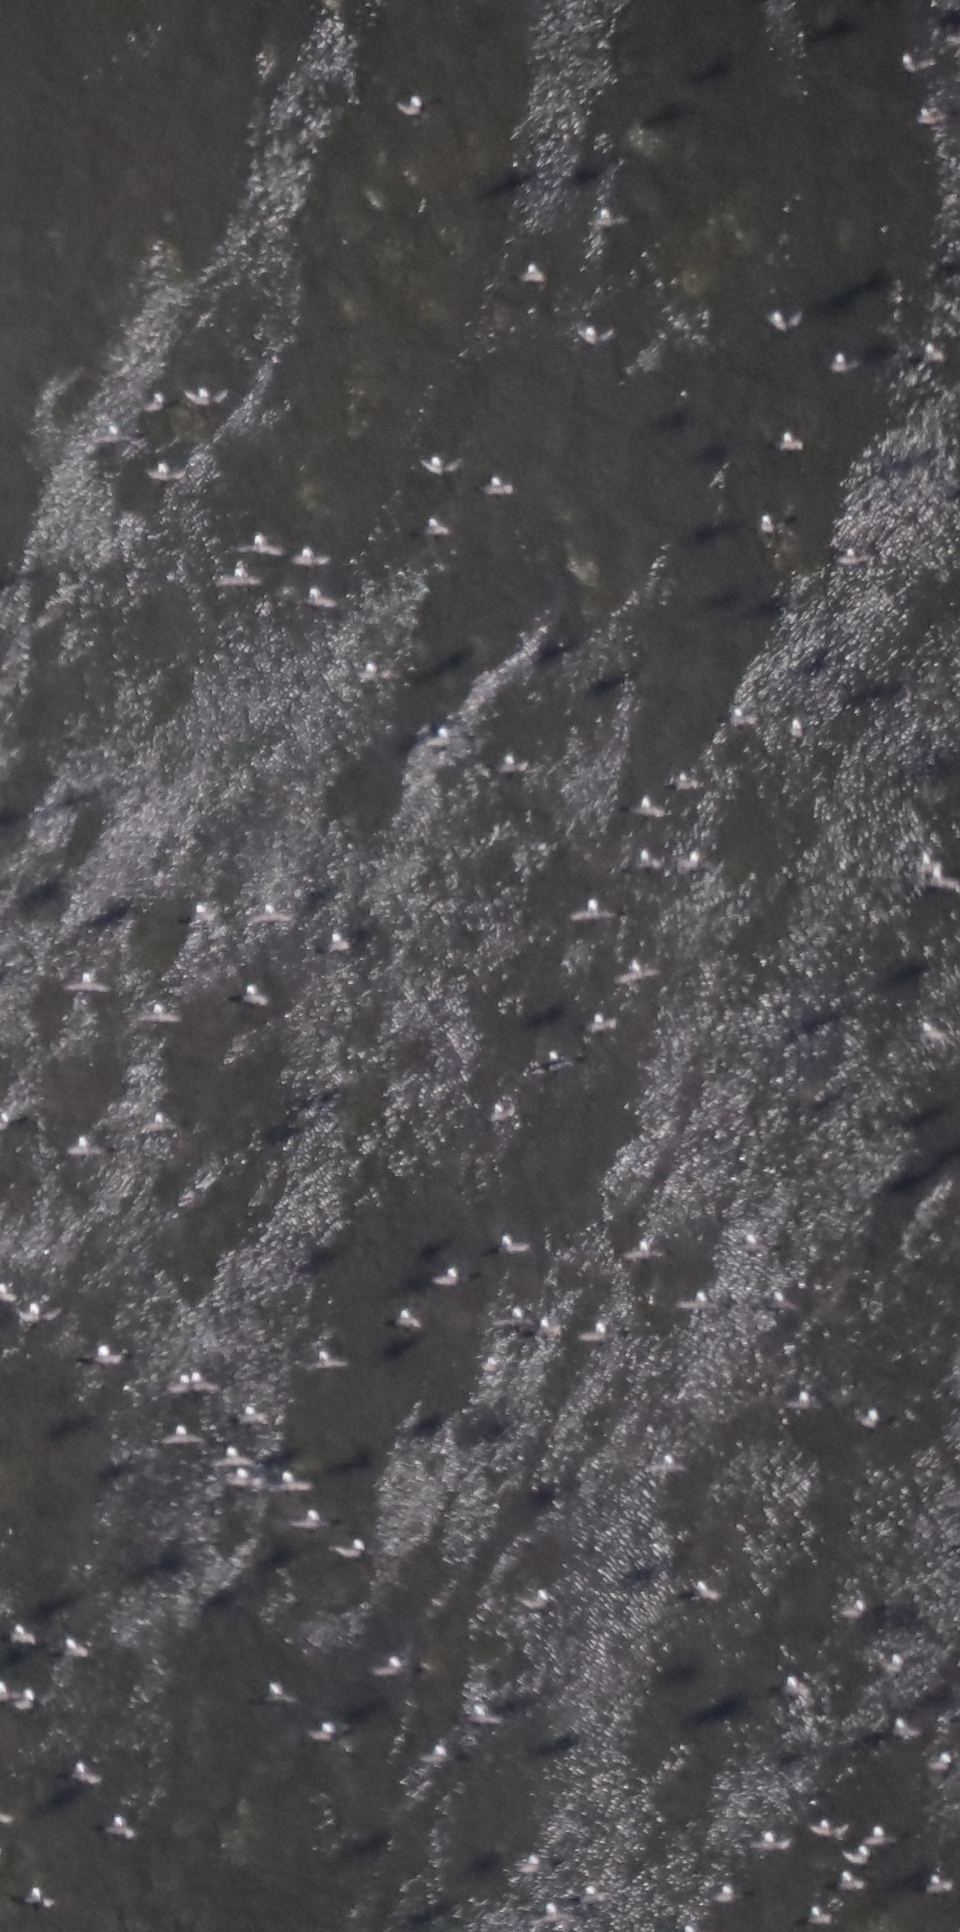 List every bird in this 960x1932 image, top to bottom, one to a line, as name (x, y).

brant (916, 59)
brant (416, 111)
brant (929, 115)
brant (612, 224)
brant (532, 274)
brant (790, 316)
brant (598, 336)
brant (845, 362)
brant (931, 362)
brant (215, 395)
brant (157, 413)
brant (115, 439)
brant (790, 443)
brant (451, 468)
brant (162, 473)
brant (502, 481)
brant (441, 522)
brant (774, 526)
brant (266, 547)
brant (313, 552)
brant (854, 557)
brant (246, 572)
brant (322, 604)
brant (377, 672)
brant (741, 718)
brant (799, 729)
brant (447, 734)
brant (507, 772)
brant (677, 781)
brant (648, 804)
brant (641, 849)
brant (701, 858)
brant (927, 868)
brant (934, 884)
brant (203, 918)
brant (592, 918)
brant (267, 920)
brant (343, 942)
brant (644, 973)
brant (94, 985)
brant (261, 990)
brant (167, 1015)
brant (600, 1024)
brant (927, 1033)
brant (544, 1060)
brant (501, 1110)
brant (160, 1123)
brant (13, 1125)
brant (85, 1143)
brant (755, 1244)
brant (511, 1246)
brant (638, 1246)
brant (450, 1268)
brant (8, 1288)
brant (792, 1295)
brant (705, 1308)
brant (43, 1318)
brant (518, 1319)
brant (415, 1323)
brant (554, 1332)
brant (608, 1337)
brant (110, 1359)
brant (328, 1360)
brant (209, 1382)
brant (183, 1387)
brant (807, 1410)
brant (255, 1412)
brant (869, 1422)
brant (183, 1425)
brant (235, 1452)
brant (667, 1465)
brant (251, 1471)
brant (305, 1475)
brant (312, 1518)
brant (353, 1549)
brant (707, 1588)
brant (547, 1594)
brant (847, 1600)
brant (22, 1627)
brant (83, 1649)
brant (886, 1665)
brant (391, 1668)
brant (795, 1685)
brant (276, 1686)
brant (481, 1703)
brant (31, 1706)
brant (901, 1724)
brant (330, 1727)
brant (438, 1754)
brant (942, 1754)
brant (87, 1771)
brant (824, 1824)
brant (113, 1826)
brant (882, 1837)
brant (779, 1848)
brant (854, 1859)
brant (533, 1867)
brant (855, 1885)
brant (942, 1885)
brant (40, 1899)
brant (593, 1899)
brant (730, 1899)
brant (550, 1917)
brant (819, 1917)